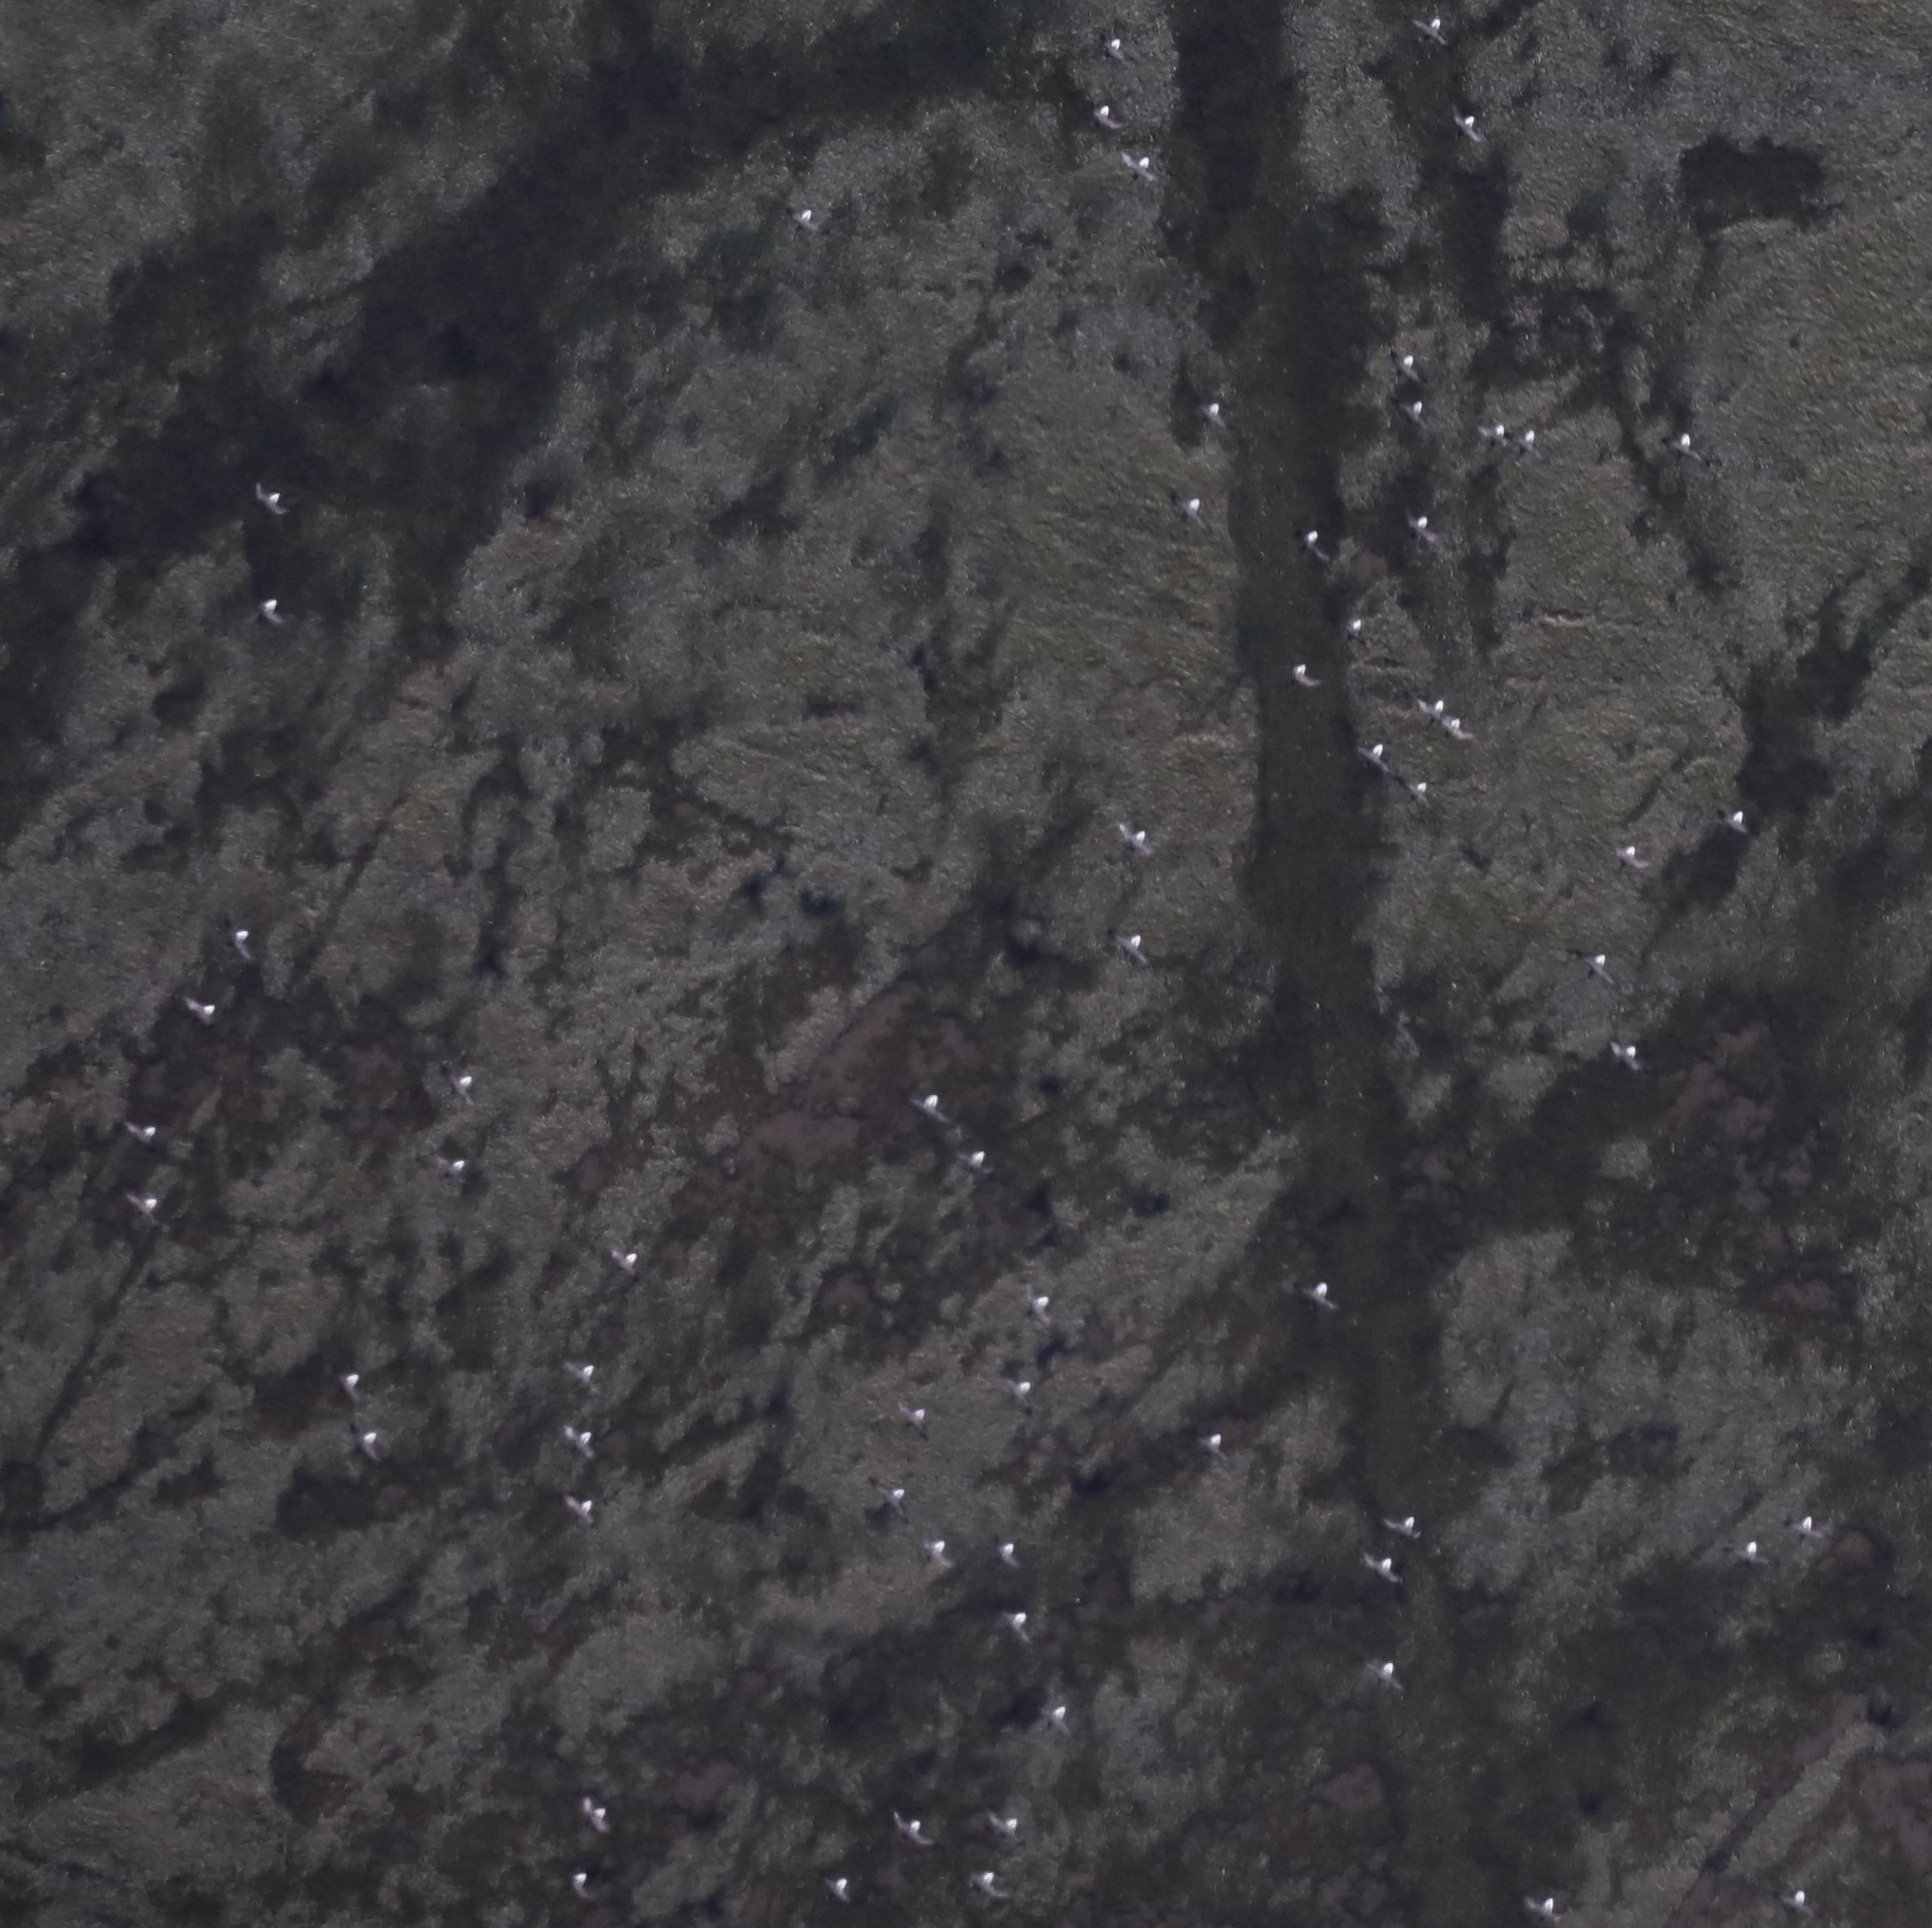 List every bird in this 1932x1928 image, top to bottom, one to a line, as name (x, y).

brant (1430, 33)
brant (1111, 46)
brant (1104, 118)
brant (1466, 127)
brant (1134, 163)
brant (802, 219)
brant (1400, 364)
brant (1410, 416)
brant (1216, 417)
brant (1494, 438)
brant (1525, 448)
brant (1685, 448)
brant (268, 502)
brant (1188, 511)
brant (1410, 532)
brant (1316, 546)
brant (273, 610)
brant (1354, 634)
brant (1303, 682)
brant (1437, 712)
brant (1454, 730)
brant (1374, 767)
brant (1418, 797)
brant (1730, 824)
brant (1139, 843)
brant (1637, 856)
brant (236, 944)
brant (1135, 954)
brant (1599, 965)
brant (207, 1009)
brant (1625, 1056)
brant (460, 1088)
brant (928, 1104)
brant (147, 1138)
brant (983, 1167)
brant (453, 1168)
brant (145, 1205)
brant (626, 1260)
brant (1321, 1298)
brant (1037, 1312)
brant (585, 1379)
brant (346, 1382)
brant (1027, 1395)
brant (917, 1418)
brant (365, 1438)
brant (577, 1441)
brant (1214, 1448)
brant (895, 1497)
brant (586, 1511)
brant (1404, 1520)
brant (1804, 1530)
brant (1007, 1555)
brant (1750, 1555)
brant (935, 1560)
brant (1385, 1570)
brant (1021, 1627)
brant (1386, 1675)
brant (1051, 1715)
brant (593, 1818)
brant (1006, 1824)
brant (918, 1831)
brant (585, 1881)
brant (986, 1886)
brant (838, 1888)
brant (1800, 1901)
brant (1547, 1908)